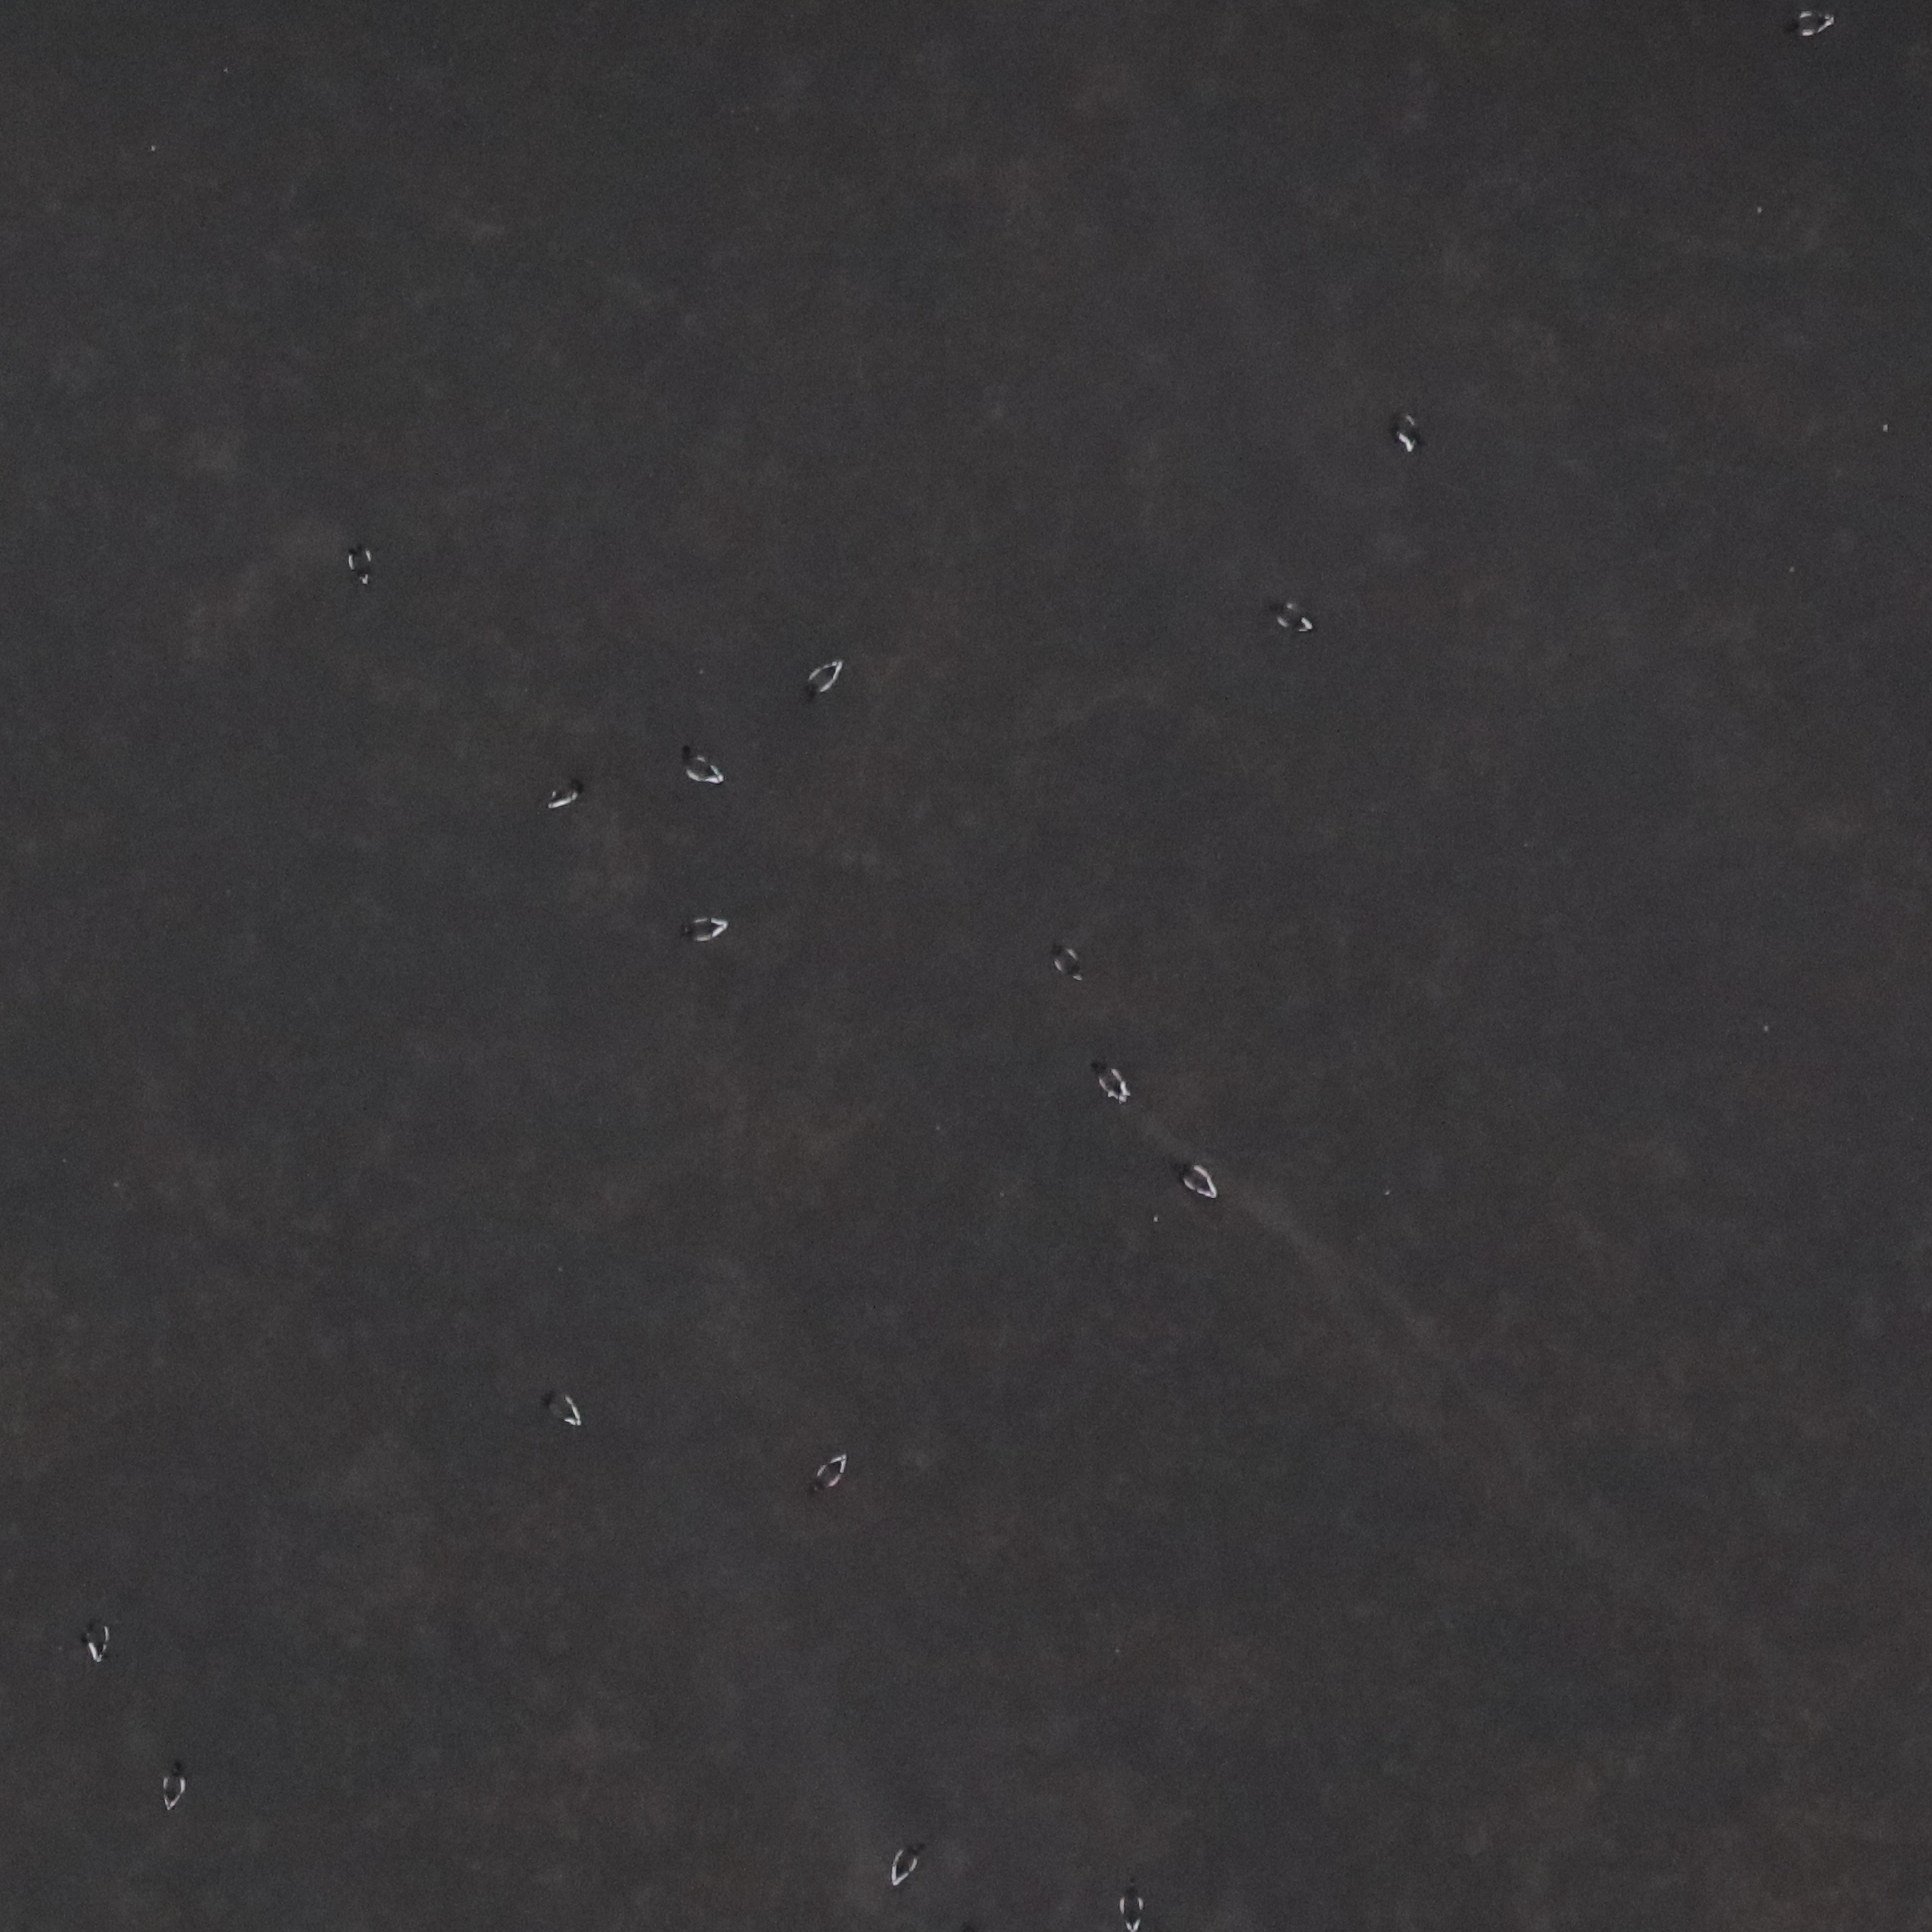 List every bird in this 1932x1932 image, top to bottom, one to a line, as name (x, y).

brant (1812, 22)
brant (1405, 433)
brant (359, 562)
brant (1292, 620)
brant (822, 678)
brant (699, 768)
brant (563, 796)
brant (702, 929)
brant (1067, 963)
brant (1110, 1082)
brant (1196, 1180)
brant (564, 1410)
brant (828, 1474)
brant (96, 1638)
brant (172, 1785)
brant (905, 1864)
brant (1132, 1910)